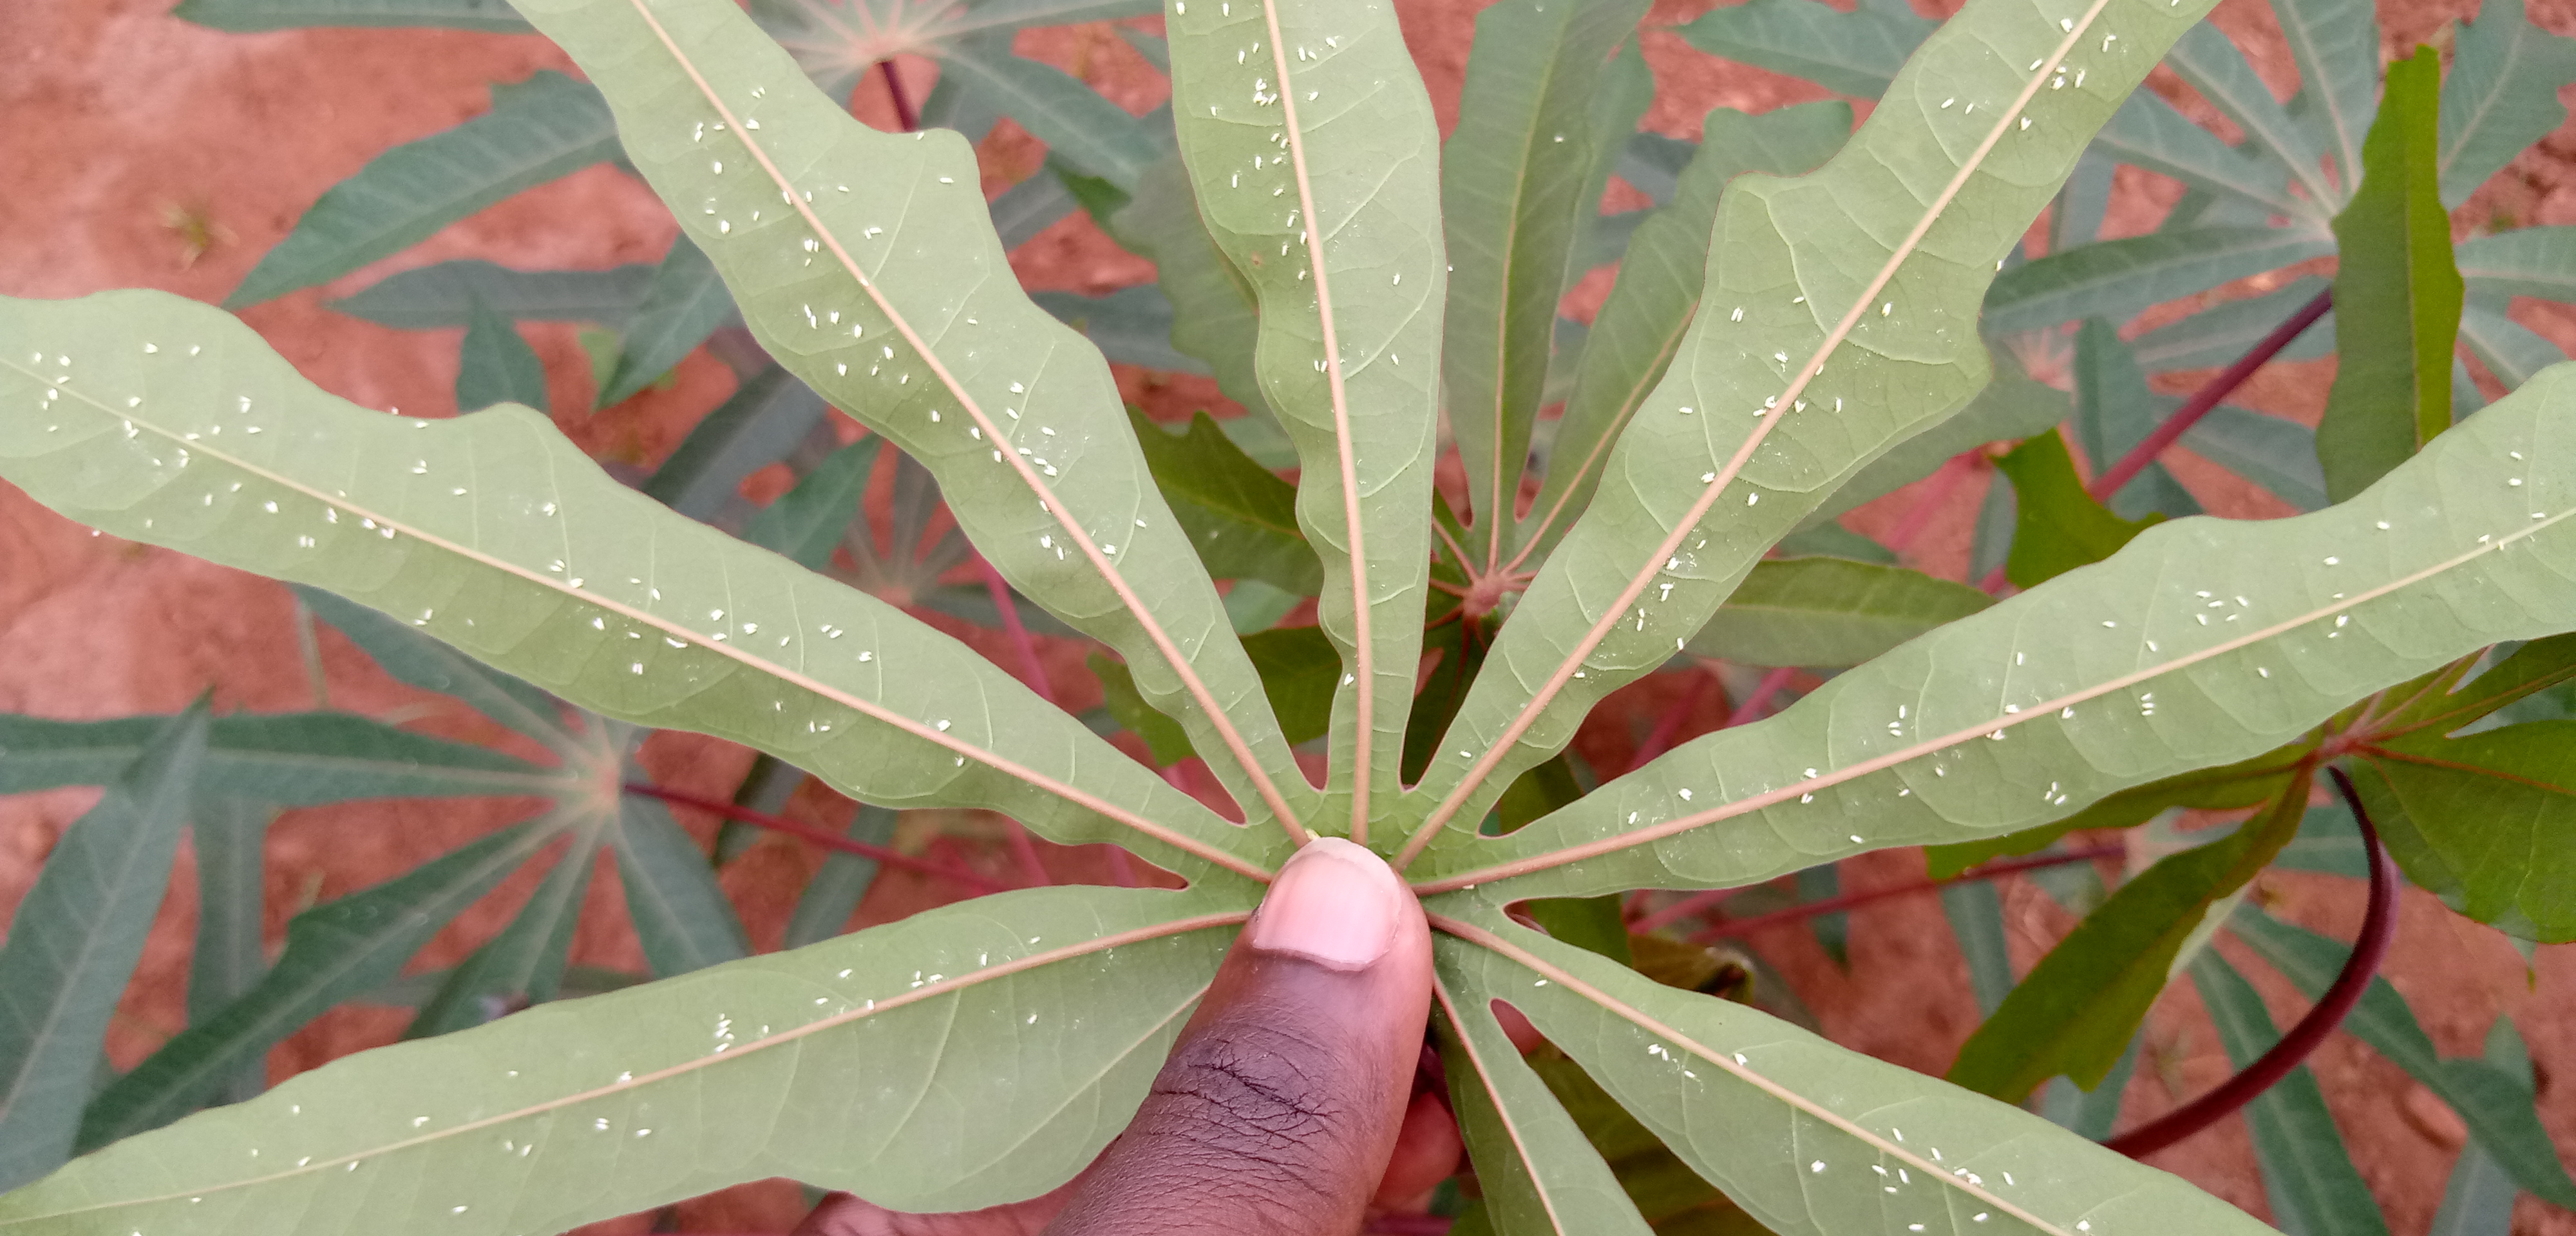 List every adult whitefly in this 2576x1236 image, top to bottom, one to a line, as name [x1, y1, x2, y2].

whitefly [2170, 1, 2179, 8]
whitefly [1180, 1, 1186, 16]
whitefly [1175, 2, 1182, 17]
whitefly [1222, 2, 1232, 23]
whitefly [2060, 18, 2070, 34]
whitefly [2066, 18, 2074, 30]
whitefly [2103, 34, 2118, 41]
whitefly [1324, 36, 1338, 50]
whitefly [1250, 40, 1260, 56]
whitefly [2099, 41, 2112, 55]
whitefly [1297, 45, 1306, 62]
whitefly [1236, 48, 1247, 68]
whitefly [1307, 49, 1318, 61]
whitefly [2028, 58, 2044, 73]
whitefly [2054, 66, 2067, 74]
whitefly [2073, 72, 2082, 89]
whitefly [2049, 75, 2063, 90]
whitefly [1256, 77, 1264, 87]
whitefly [1256, 82, 1268, 92]
whitefly [758, 86, 768, 97]
whitefly [1306, 89, 1320, 102]
whitefly [750, 90, 761, 99]
whitefly [1252, 91, 1263, 105]
whitefly [1268, 92, 1279, 107]
whitefly [1256, 97, 1265, 102]
whitefly [1260, 97, 1270, 108]
whitefly [1940, 97, 1955, 111]
whitefly [1964, 101, 1974, 117]
whitefly [1209, 105, 1218, 118]
whitefly [2018, 115, 2032, 133]
whitefly [748, 117, 760, 124]
whitefly [695, 121, 705, 131]
whitefly [744, 123, 761, 131]
whitefly [712, 124, 726, 132]
whitefly [693, 129, 705, 144]
whitefly [915, 130, 926, 142]
whitefly [1269, 131, 1281, 144]
whitefly [1279, 137, 1291, 150]
whitefly [1254, 154, 1264, 171]
whitefly [1271, 156, 1285, 167]
whitefly [714, 160, 718, 177]
whitefly [718, 161, 723, 176]
whitefly [1231, 173, 1240, 191]
whitefly [937, 175, 955, 185]
whitefly [836, 185, 851, 194]
whitefly [1272, 187, 1286, 198]
whitefly [805, 189, 814, 204]
whitefly [782, 190, 793, 207]
whitefly [704, 208, 717, 216]
whitefly [752, 210, 763, 223]
whitefly [1286, 213, 1297, 230]
whitefly [720, 218, 725, 236]
whitefly [725, 221, 731, 234]
whitefly [868, 227, 884, 235]
whitefly [863, 228, 874, 241]
whitefly [1299, 230, 1308, 247]
whitefly [808, 238, 814, 253]
whitefly [803, 239, 808, 252]
whitefly [813, 239, 820, 255]
whitefly [1280, 242, 1290, 259]
whitefly [1994, 259, 2003, 273]
whitefly [1447, 265, 1455, 274]
whitefly [1295, 269, 1309, 282]
whitefly [1390, 271, 1403, 287]
whitefly [1790, 295, 1807, 305]
whitefly [1880, 302, 1893, 320]
whitefly [803, 303, 812, 318]
whitefly [1730, 306, 1741, 323]
whitefly [1736, 310, 1744, 324]
whitefly [830, 311, 835, 324]
whitefly [834, 311, 840, 325]
whitefly [810, 314, 819, 330]
whitefly [965, 317, 980, 326]
whitefly [854, 323, 858, 340]
whitefly [858, 324, 863, 339]
whitefly [143, 333, 160, 362]
whitefly [140, 340, 164, 359]
whitefly [883, 345, 891, 361]
whitefly [33, 348, 44, 364]
whitefly [889, 348, 896, 360]
whitefly [1772, 351, 1790, 364]
whitefly [1390, 352, 1401, 367]
whitefly [62, 355, 73, 364]
whitefly [59, 357, 68, 368]
whitefly [1313, 359, 1320, 373]
whitefly [1320, 359, 1329, 374]
whitefly [837, 362, 842, 374]
whitefly [841, 363, 848, 377]
whitefly [1814, 363, 1824, 377]
whitefly [869, 364, 881, 378]
whitefly [899, 372, 911, 388]
whitefly [55, 375, 73, 386]
whitefly [1012, 382, 1026, 390]
whitefly [1009, 386, 1023, 395]
whitefly [51, 388, 59, 402]
whitefly [47, 389, 53, 400]
whitefly [1765, 395, 1776, 402]
whitefly [1833, 397, 1844, 415]
whitefly [1792, 398, 1800, 415]
whitefly [1799, 400, 1807, 413]
whitefly [1764, 401, 1777, 410]
whitefly [1676, 406, 1694, 415]
whitefly [1005, 406, 1021, 421]
whitefly [931, 407, 937, 424]
whitefly [1751, 407, 1767, 417]
whitefly [936, 413, 943, 424]
whitefly [124, 419, 133, 432]
whitefly [413, 419, 431, 430]
whitefly [245, 424, 264, 436]
whitefly [969, 426, 984, 442]
whitefly [1041, 426, 1056, 437]
whitefly [128, 427, 140, 440]
whitefly [185, 432, 202, 441]
whitefly [1017, 445, 1032, 456]
whitefly [993, 449, 998, 463]
whitefly [998, 450, 1003, 464]
whitefly [2508, 450, 2524, 462]
whitefly [1033, 456, 1048, 466]
whitefly [1046, 464, 1059, 473]
whitefly [412, 465, 430, 477]
whitefly [1043, 469, 1057, 478]
whitefly [1700, 471, 1716, 482]
whitefly [2506, 476, 2524, 487]
whitefly [1703, 476, 1715, 485]
whitefly [452, 486, 469, 498]
whitefly [1745, 489, 1760, 509]
whitefly [1039, 499, 1050, 513]
whitefly [543, 503, 556, 512]
whitefly [546, 507, 557, 518]
whitefly [2530, 510, 2548, 520]
whitefly [362, 512, 378, 533]
whitefly [361, 516, 379, 532]
whitefly [1134, 518, 1148, 530]
whitefly [2375, 520, 2393, 532]
whitefly [2475, 533, 2491, 545]
whitefly [1045, 534, 1052, 550]
whitefly [1039, 537, 1047, 550]
whitefly [1695, 538, 1707, 551]
whitefly [2497, 539, 2506, 552]
whitefly [1104, 543, 1117, 550]
whitefly [1056, 545, 1066, 562]
whitefly [1100, 548, 1117, 556]
whitefly [2320, 553, 2341, 568]
whitefly [1665, 556, 1677, 570]
whitefly [555, 559, 567, 570]
whitefly [1670, 559, 1680, 571]
whitefly [549, 565, 563, 574]
whitefly [629, 576, 642, 586]
whitefly [569, 577, 585, 585]
whitefly [571, 581, 584, 589]
whitefly [1658, 582, 1676, 590]
whitefly [651, 586, 663, 603]
whitefly [2195, 590, 2211, 599]
whitefly [2234, 595, 2249, 609]
whitefly [2206, 600, 2226, 608]
whitefly [1637, 607, 1646, 618]
whitefly [710, 608, 722, 619]
whitefly [713, 610, 725, 623]
whitefly [2193, 612, 2208, 628]
whitefly [2338, 615, 2348, 628]
whitefly [595, 617, 607, 631]
whitefly [1635, 617, 1644, 633]
whitefly [2100, 619, 2116, 630]
whitefly [593, 619, 601, 632]
whitefly [743, 622, 762, 630]
whitefly [820, 624, 834, 634]
whitefly [745, 628, 757, 637]
whitefly [829, 628, 844, 641]
whitefly [629, 630, 642, 641]
whitefly [2326, 632, 2338, 640]
whitefly [712, 632, 728, 641]
whitefly [780, 635, 791, 648]
whitefly [665, 637, 676, 648]
whitefly [1676, 637, 1685, 653]
whitefly [2145, 639, 2160, 654]
whitefly [676, 641, 690, 650]
whitefly [860, 650, 873, 657]
whitefly [2013, 650, 2026, 668]
whitefly [858, 656, 874, 663]
whitefly [638, 661, 644, 677]
whitefly [631, 662, 638, 675]
whitefly [2257, 666, 2271, 680]
whitefly [1341, 671, 1358, 688]
whitefly [1572, 671, 1587, 680]
whitefly [2139, 691, 2152, 702]
whitefly [775, 699, 783, 713]
whitefly [2141, 702, 2156, 710]
whitefly [1897, 704, 1907, 720]
whitefly [2003, 704, 2018, 709]
whitefly [2060, 706, 2070, 720]
whitefly [2003, 708, 2020, 715]
whitefly [2066, 709, 2075, 720]
whitefly [2139, 709, 2154, 717]
whitefly [808, 718, 817, 735]
whitefly [938, 718, 949, 729]
whitefly [940, 720, 952, 733]
whitefly [1886, 720, 1901, 728]
whitefly [819, 724, 832, 733]
whitefly [1888, 729, 1902, 738]
whitefly [1991, 729, 2002, 740]
whitefly [1457, 749, 1473, 760]
whitefly [956, 755, 966, 769]
whitefly [1934, 765, 1946, 779]
whitefly [1804, 767, 1817, 773]
whitefly [1803, 772, 1817, 780]
whitefly [2050, 780, 2058, 793]
whitefly [1680, 787, 1693, 797]
whitefly [1896, 787, 1911, 800]
whitefly [2044, 789, 2052, 801]
whitefly [1678, 789, 1691, 802]
whitefly [1799, 792, 1808, 805]
whitefly [2052, 794, 2067, 807]
whitefly [1805, 794, 1814, 805]
whitefly [1625, 810, 1638, 826]
whitefly [1848, 834, 1864, 845]
whitefly [1028, 935, 1043, 945]
whitefly [980, 952, 988, 967]
whitefly [838, 966, 855, 980]
whitefly [914, 969, 922, 981]
whitefly [929, 972, 945, 983]
whitefly [1533, 977, 1548, 989]
whitefly [911, 980, 925, 989]
whitefly [814, 996, 831, 1007]
whitefly [867, 997, 876, 1012]
whitefly [1027, 1012, 1040, 1025]
whitefly [719, 1018, 733, 1030]
whitefly [715, 1027, 730, 1038]
whitefly [715, 1042, 730, 1053]
whitefly [1646, 1042, 1660, 1051]
whitefly [1647, 1047, 1663, 1057]
whitefly [1660, 1047, 1669, 1063]
whitefly [1733, 1051, 1750, 1067]
whitefly [1683, 1069, 1699, 1081]
whitefly [634, 1127, 654, 1138]
whitefly [1891, 1127, 1904, 1142]
whitefly [1930, 1145, 1942, 1162]
whitefly [1810, 1159, 1821, 1169]
whitefly [1812, 1162, 1825, 1174]
whitefly [1870, 1164, 1889, 1177]
whitefly [1897, 1166, 1911, 1186]
whitefly [1953, 1167, 1968, 1177]
whitefly [2002, 1170, 2014, 1186]
whitefly [1966, 1173, 1981, 1179]
whitefly [1968, 1179, 1982, 1185]
whitefly [1882, 1185, 1898, 1194]
whitefly [1971, 1211, 1989, 1224]
whitefly [2075, 1219, 2087, 1231]
whitefly [1906, 1222, 1926, 1232]
whitefly [2081, 1223, 2090, 1232]